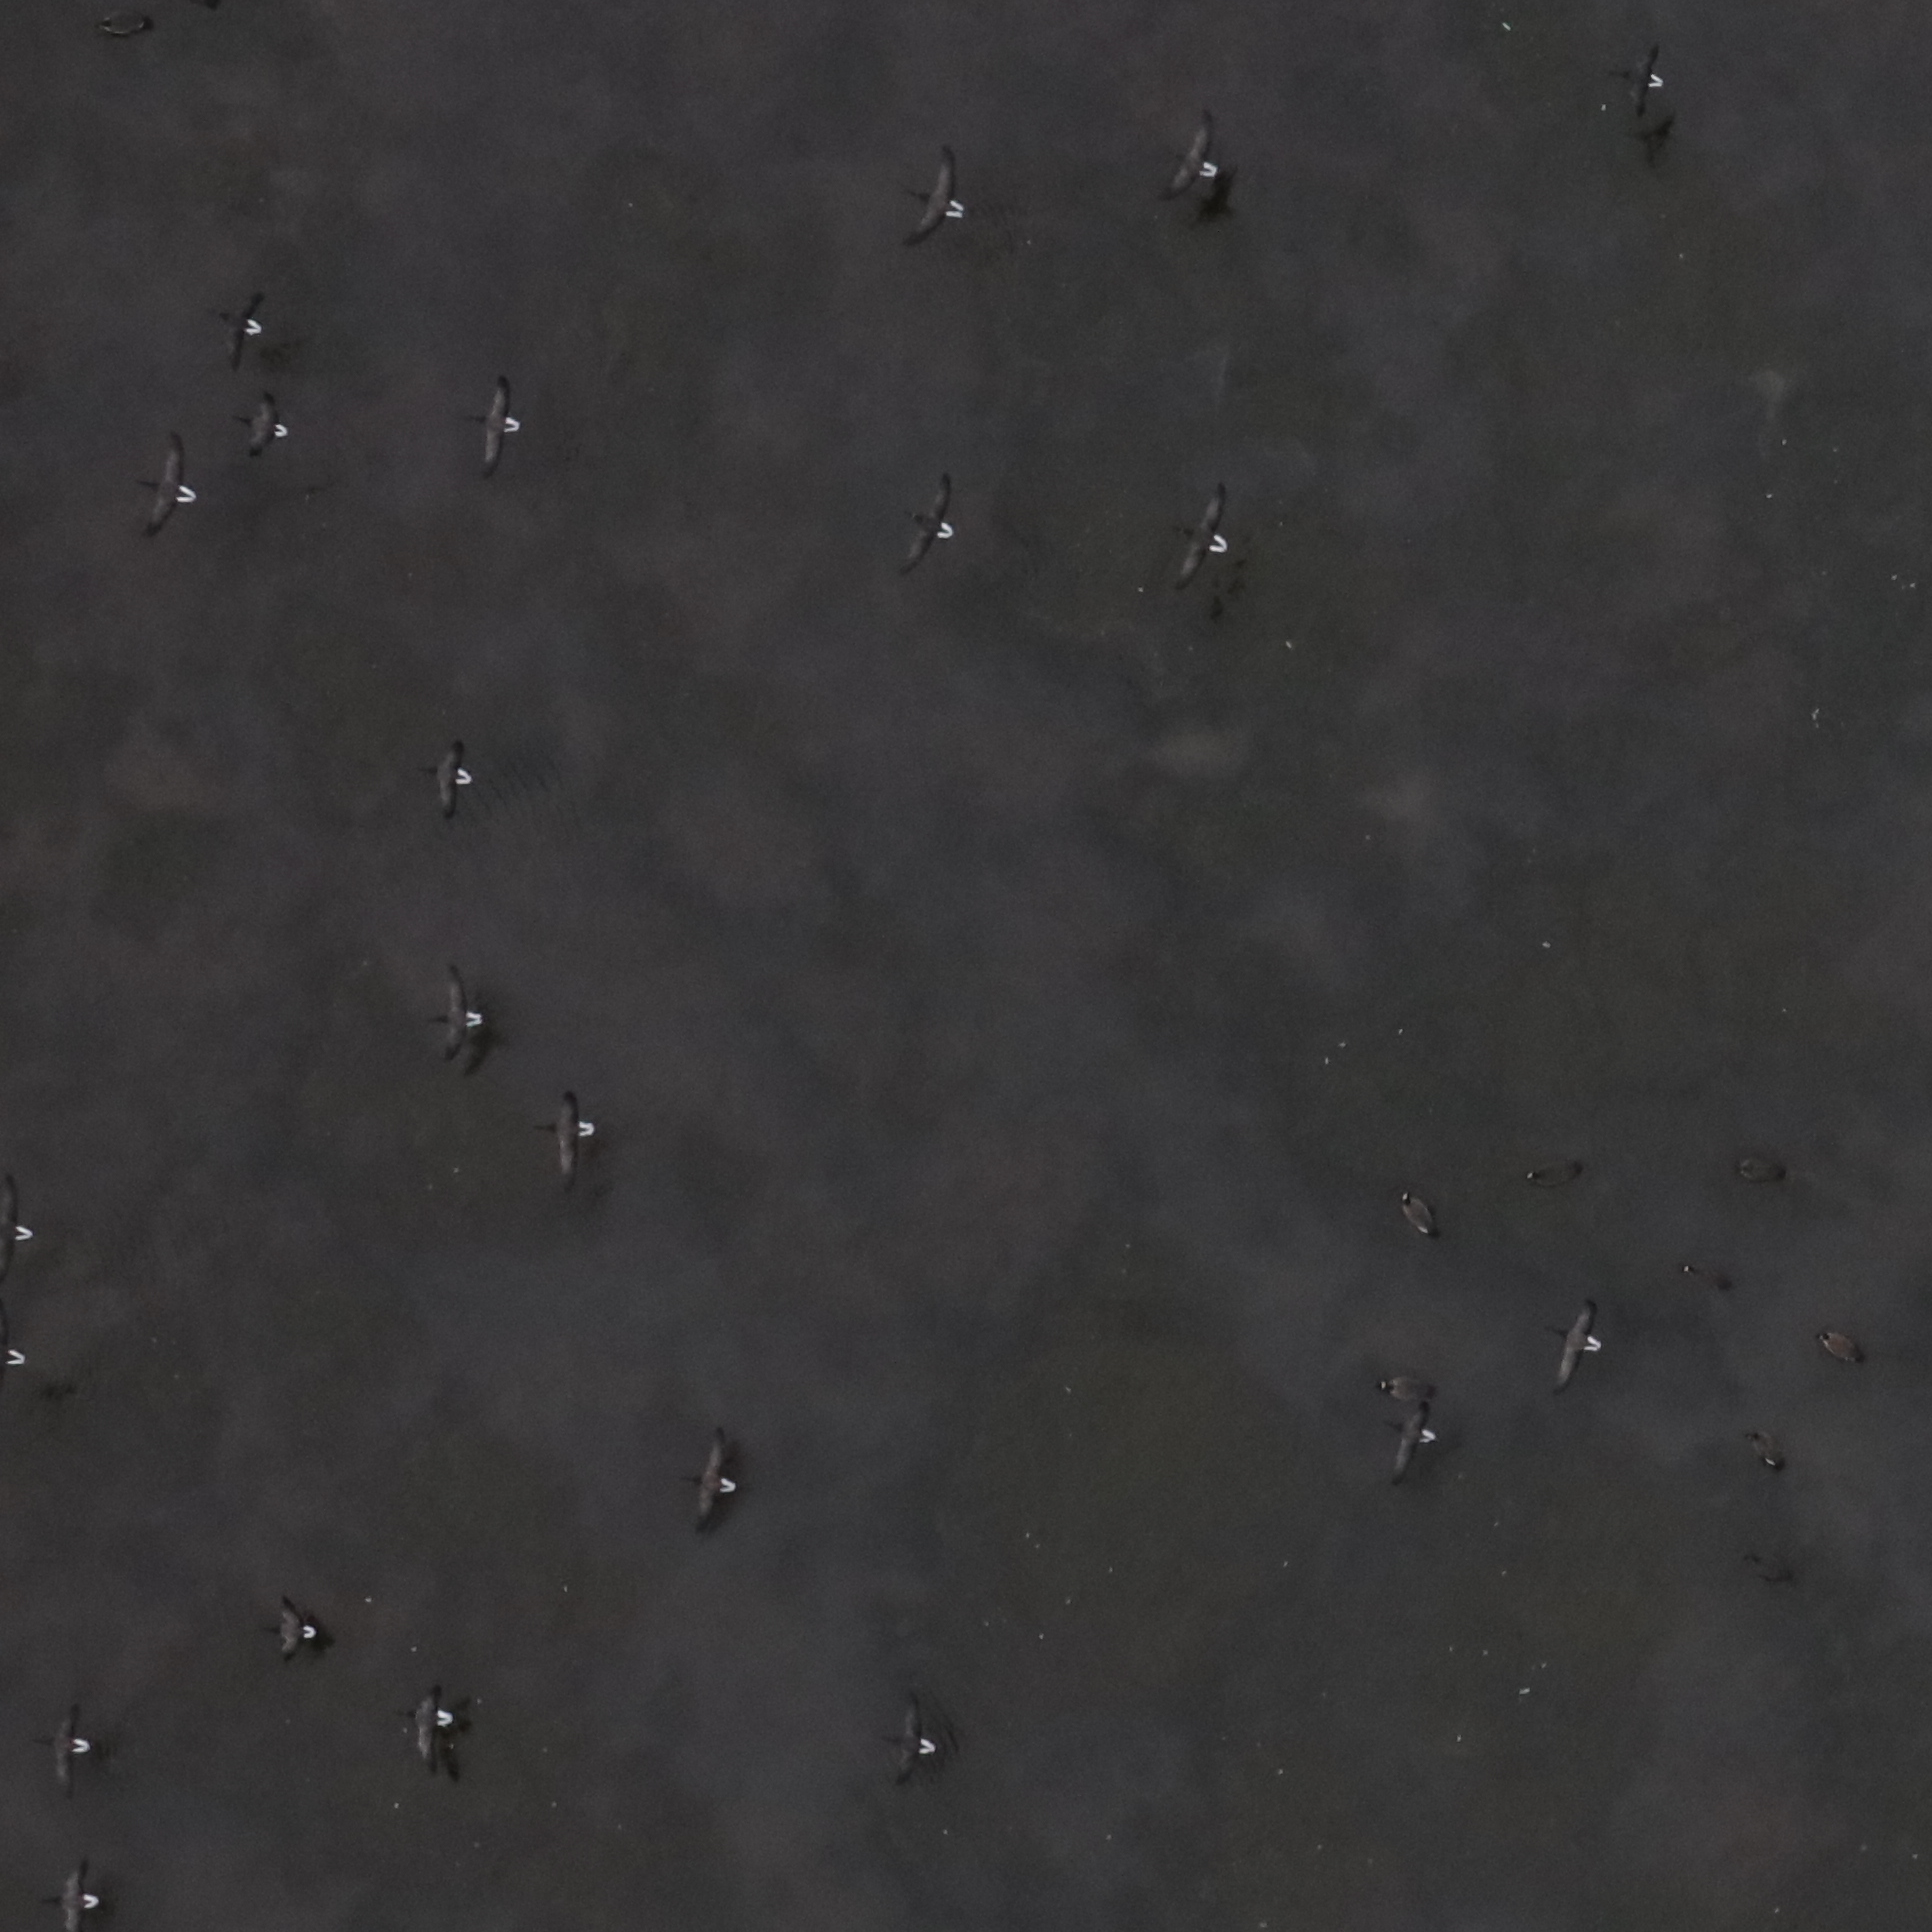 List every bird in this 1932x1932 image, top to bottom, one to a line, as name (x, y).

Canada goose (130, 22)
brant (1650, 77)
brant (1197, 161)
brant (943, 202)
brant (241, 319)
brant (502, 417)
brant (264, 432)
brant (171, 496)
brant (937, 529)
brant (1205, 540)
brant (452, 777)
brant (467, 1007)
brant (573, 1128)
Canada goose (1561, 1171)
Canada goose (1756, 1188)
brant (1419, 1213)
Canada goose (1715, 1280)
brant (1578, 1341)
Canada goose (1845, 1345)
Canada goose (1411, 1387)
brant (1416, 1432)
Canada goose (1774, 1445)
brant (719, 1486)
Canada goose (1780, 1557)
brant (298, 1629)
brant (420, 1707)
brant (916, 1743)
brant (72, 1745)
brant (78, 1902)